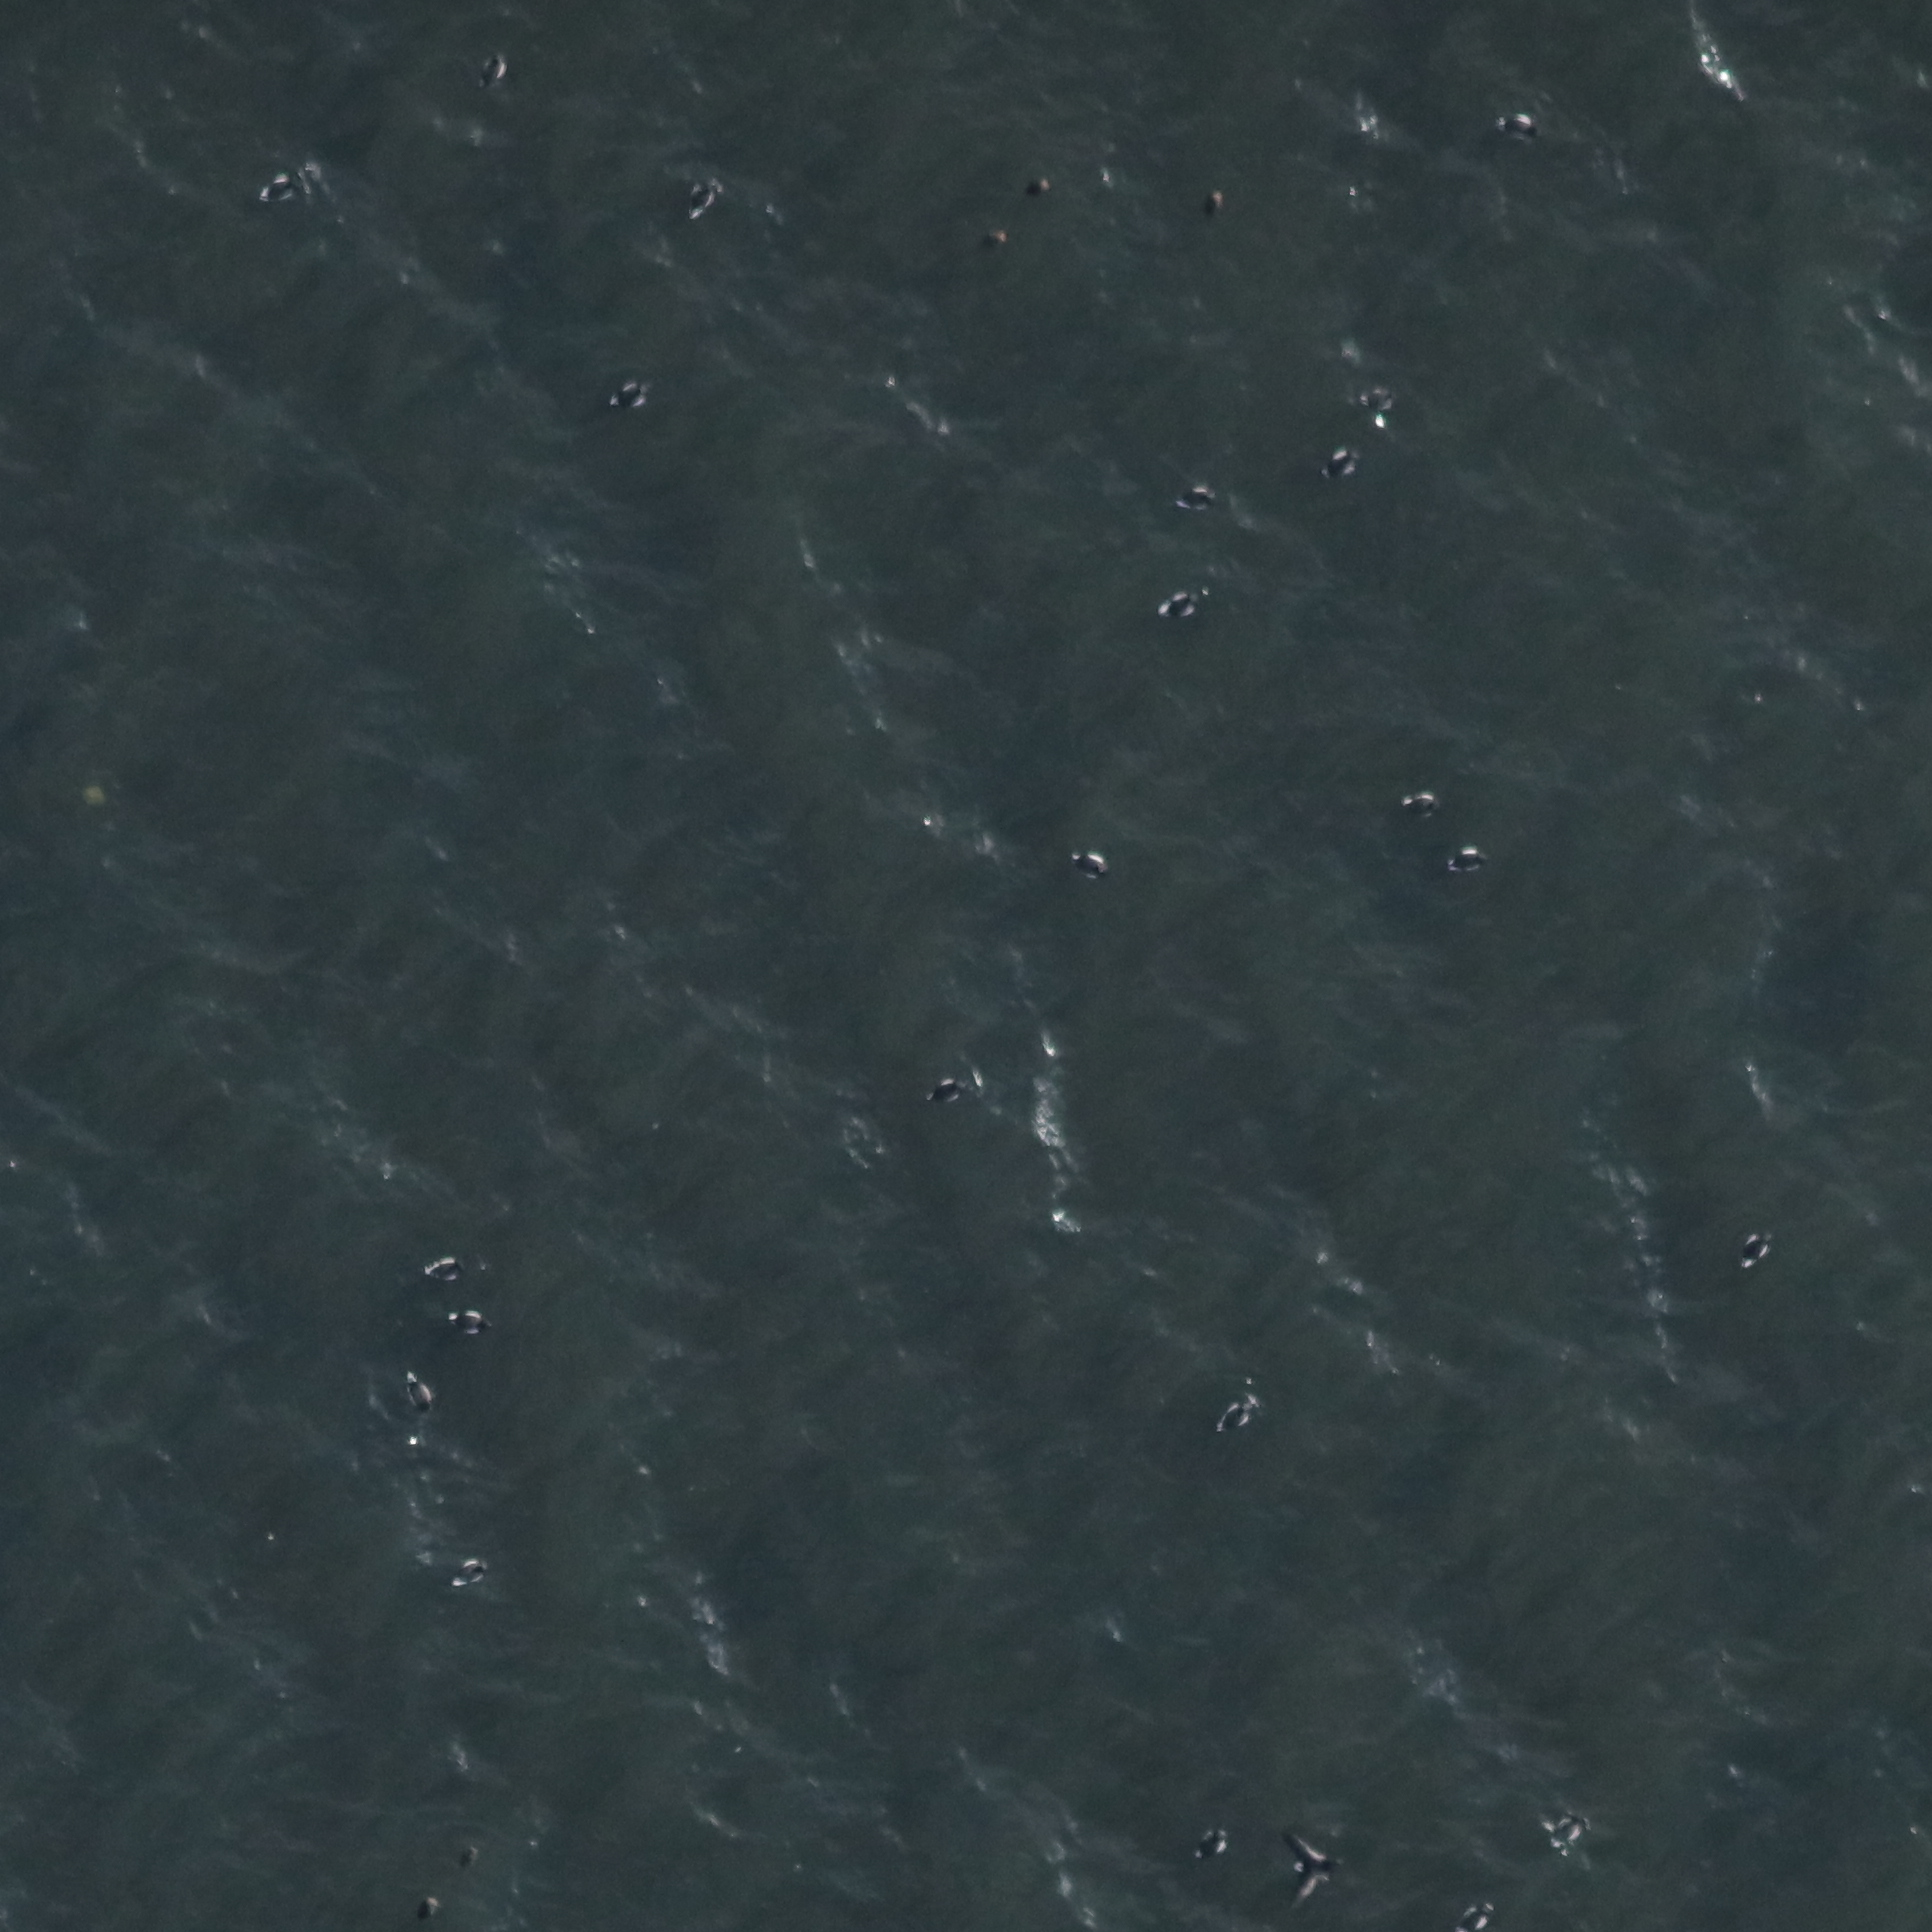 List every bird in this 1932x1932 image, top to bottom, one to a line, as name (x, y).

brant (489, 69)
brant (1520, 127)
brant (277, 189)
other bird (1042, 189)
brant (703, 198)
other bird (1218, 204)
other bird (994, 239)
brant (631, 396)
brant (1376, 398)
brant (1342, 463)
brant (1194, 502)
brant (1186, 602)
brant (1429, 807)
brant (1465, 862)
brant (1093, 866)
brant (949, 1091)
brant (1755, 1249)
brant (443, 1267)
brant (468, 1321)
brant (418, 1395)
brant (1235, 1418)
brant (467, 1571)
brant (1567, 1831)
brant (1212, 1841)
other bird (471, 1857)
brant (1313, 1869)
other bird (427, 1911)
brant (1474, 1918)